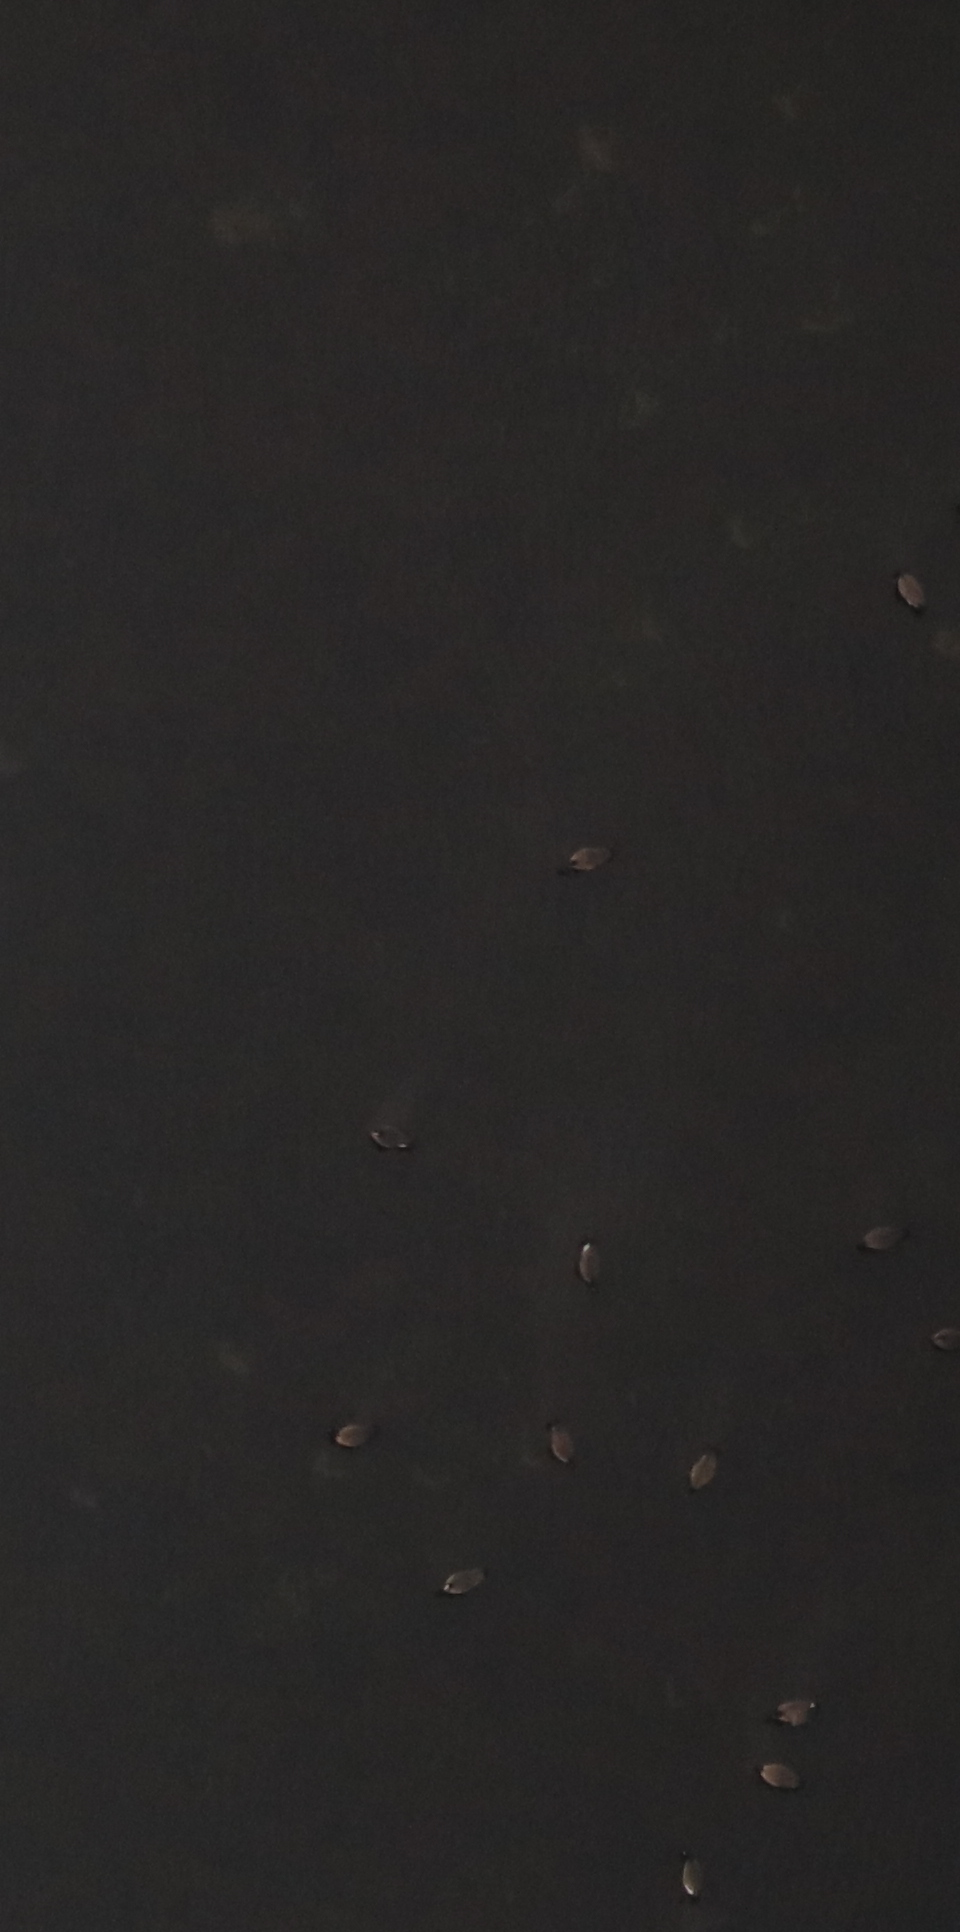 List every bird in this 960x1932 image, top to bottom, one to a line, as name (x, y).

Canada goose (912, 592)
Canada goose (589, 858)
Canada goose (390, 1138)
Canada goose (880, 1238)
Canada goose (589, 1263)
Canada goose (947, 1338)
Canada goose (350, 1437)
Canada goose (563, 1444)
Canada goose (704, 1472)
Canada goose (463, 1580)
Canada goose (794, 1710)
Canada goose (779, 1776)
Canada goose (691, 1876)